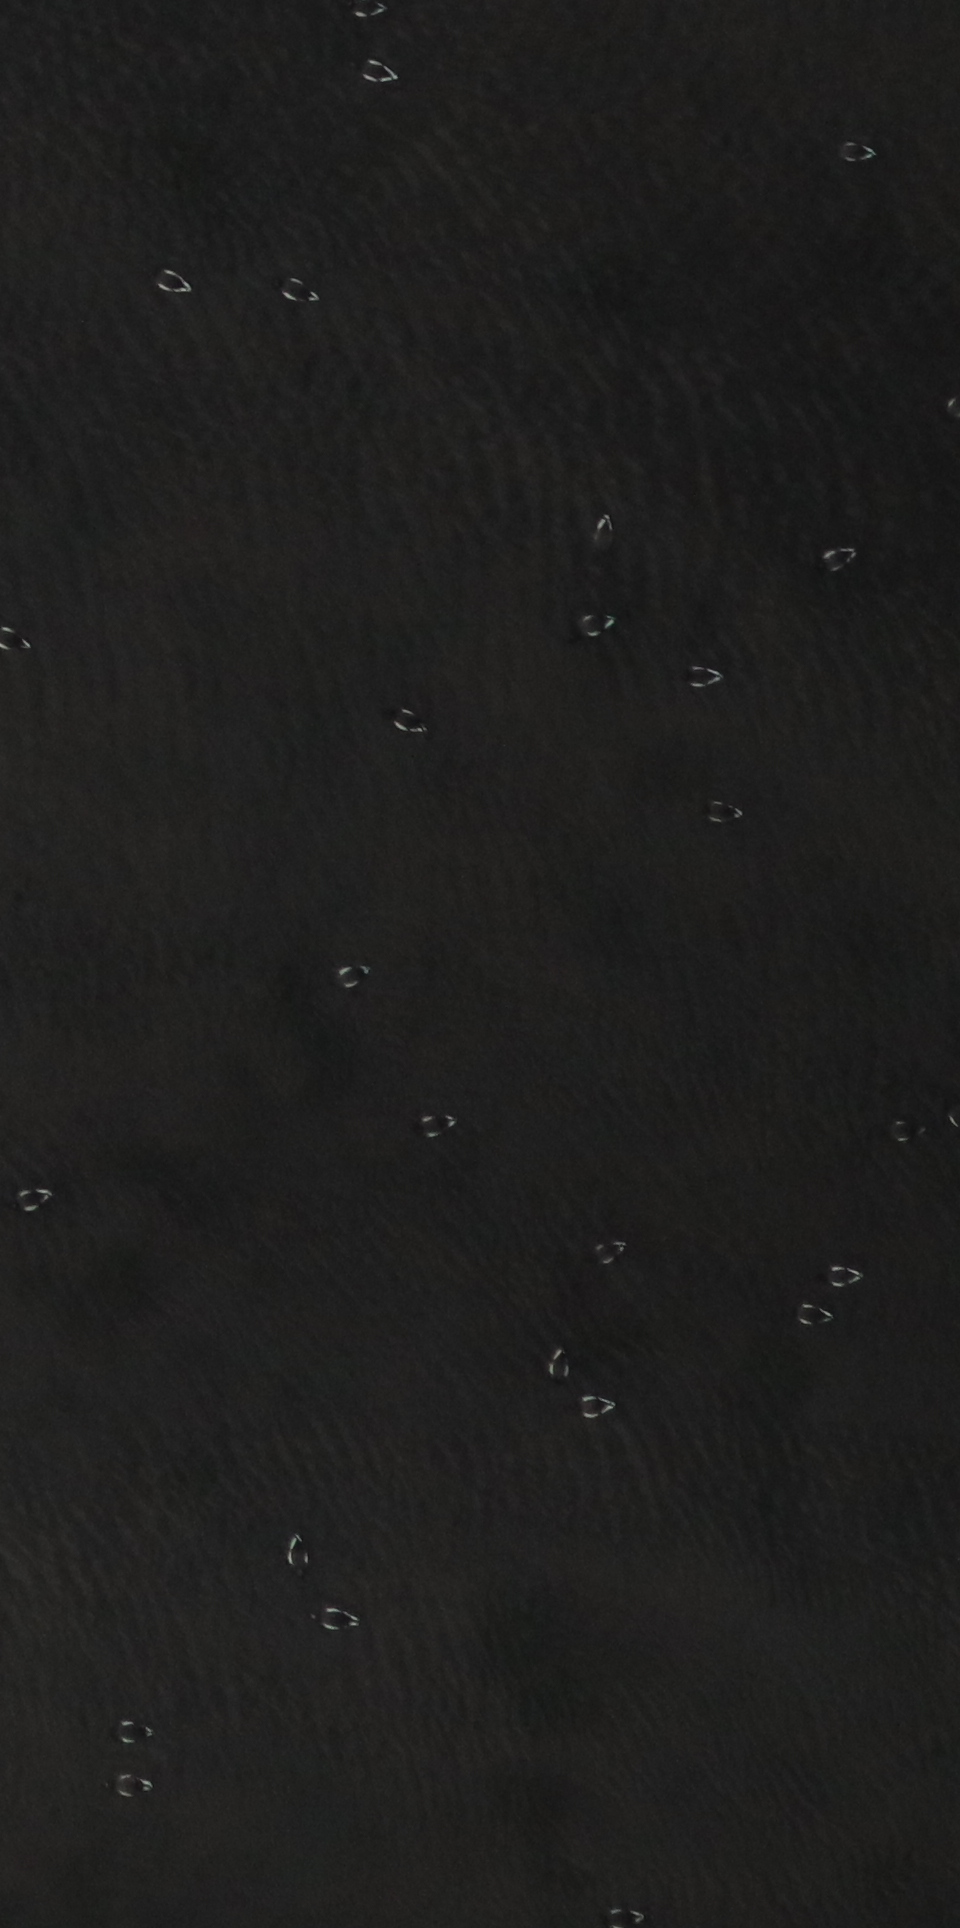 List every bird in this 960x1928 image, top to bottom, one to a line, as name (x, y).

brant (367, 7)
brant (378, 72)
brant (856, 152)
brant (170, 282)
brant (297, 290)
brant (604, 537)
brant (837, 560)
brant (594, 624)
brant (10, 639)
brant (701, 676)
brant (409, 723)
brant (721, 812)
brant (354, 976)
brant (437, 1126)
brant (900, 1130)
brant (31, 1199)
brant (612, 1253)
brant (837, 1276)
brant (809, 1313)
brant (559, 1372)
brant (596, 1405)
brant (298, 1553)
brant (334, 1619)
brant (131, 1732)
brant (131, 1784)
brant (621, 1915)